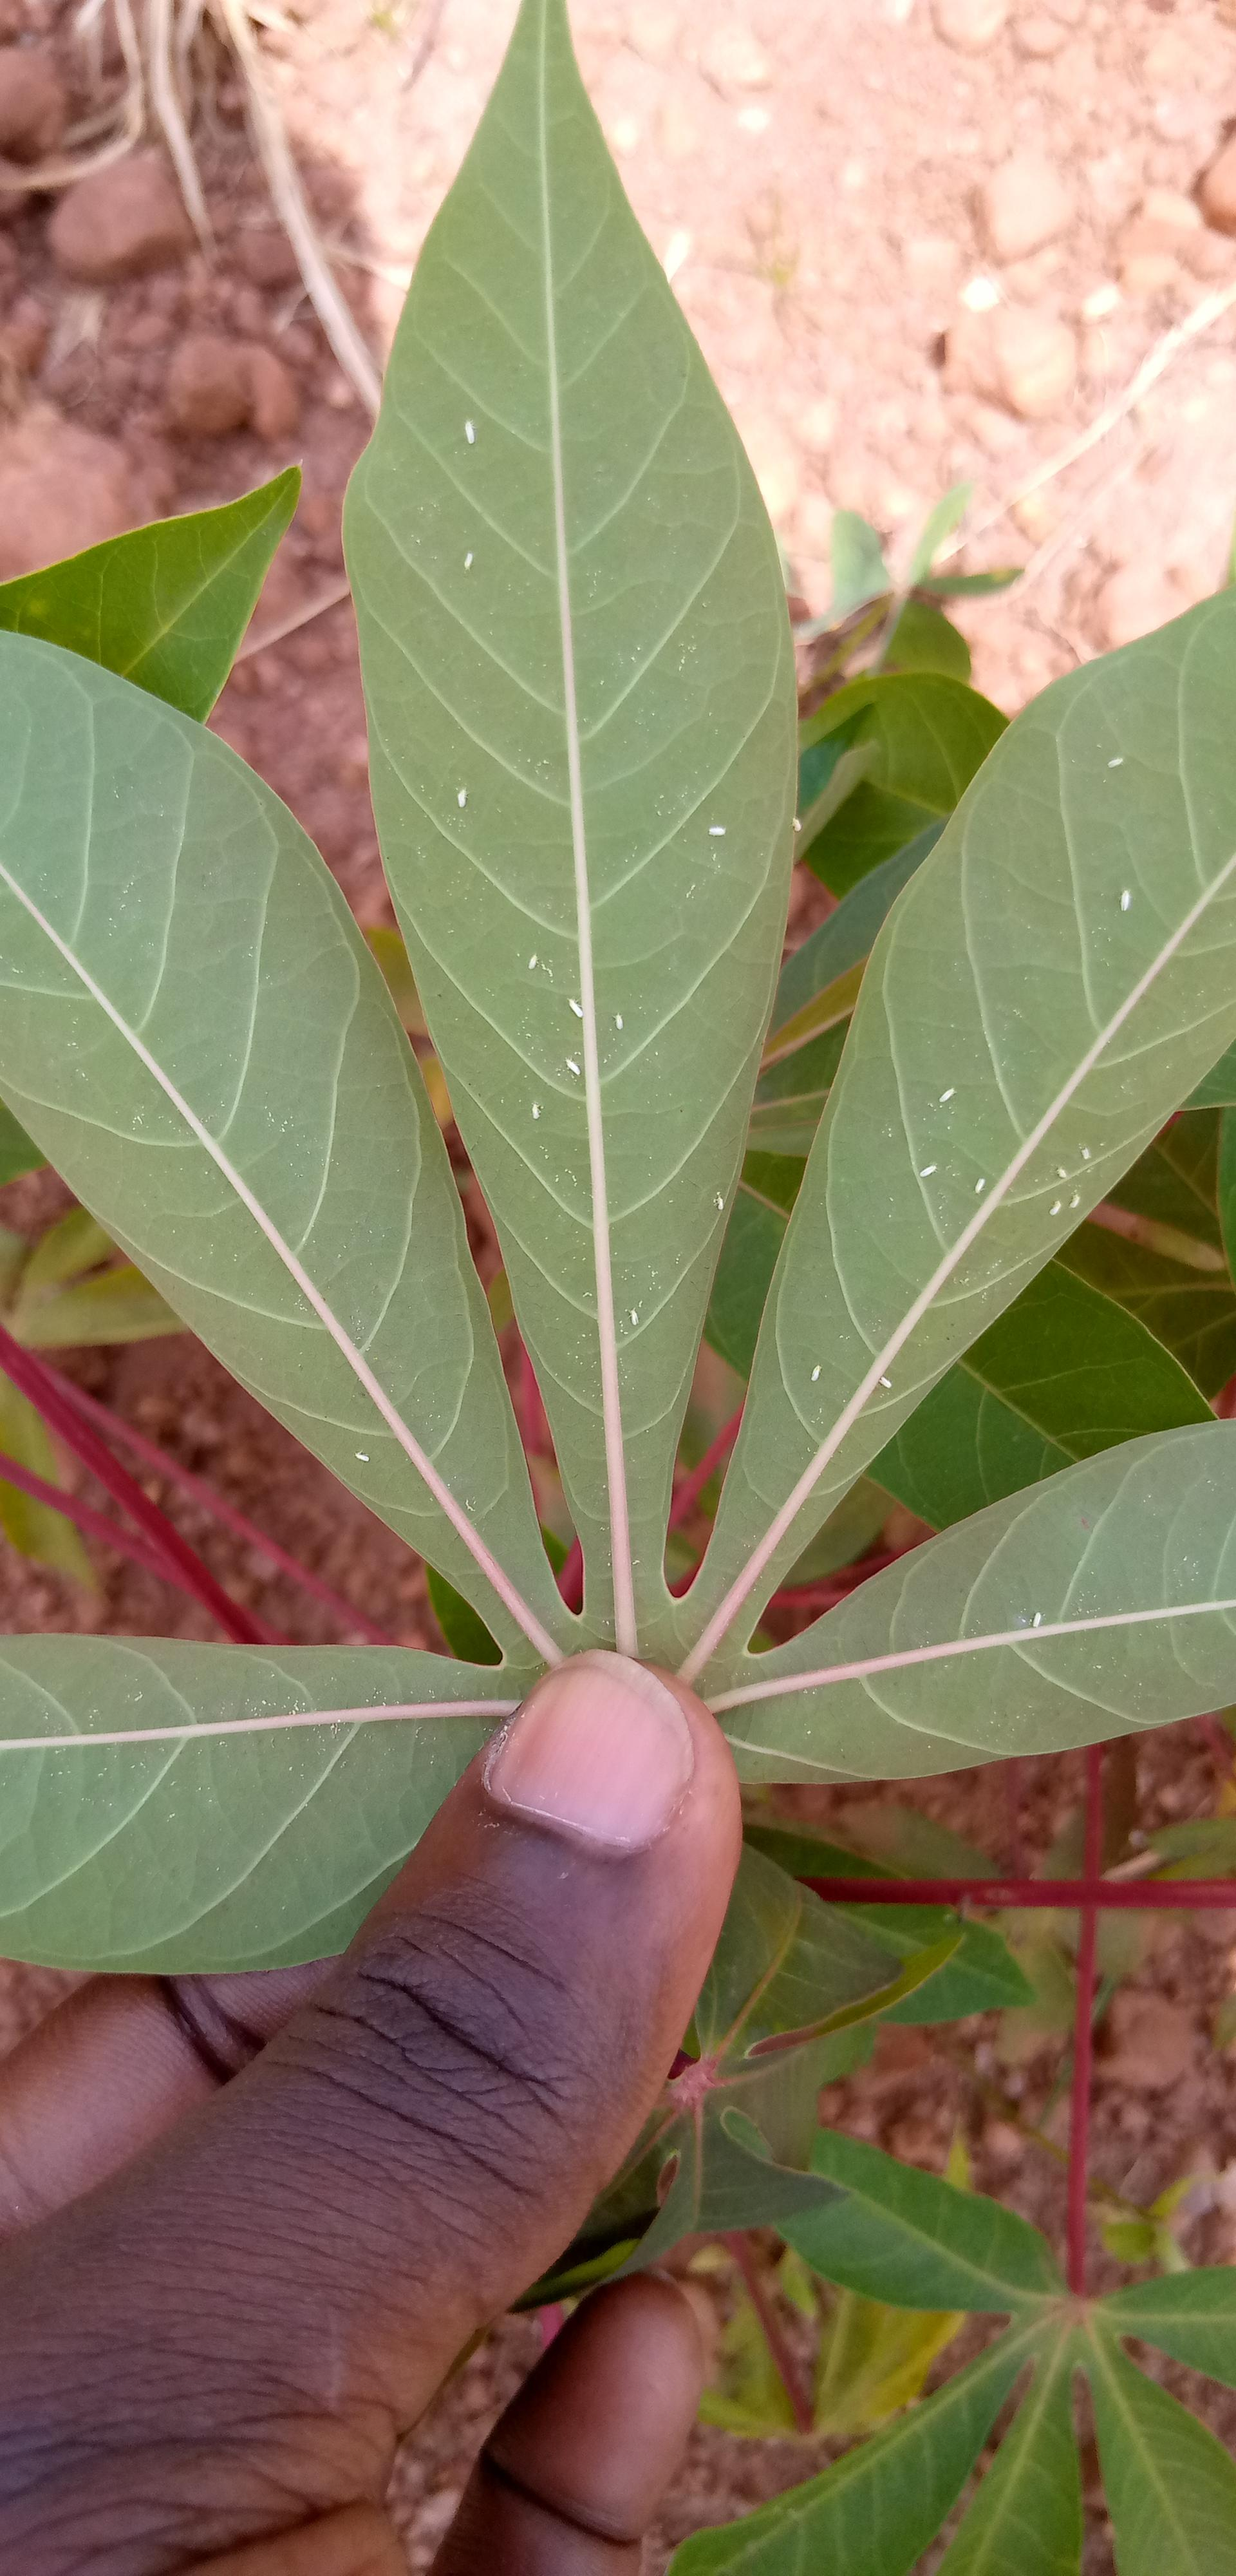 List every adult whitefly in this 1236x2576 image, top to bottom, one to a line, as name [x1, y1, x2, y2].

whitefly [463, 419, 477, 446]
whitefly [462, 551, 474, 571]
whitefly [1104, 755, 1128, 770]
whitefly [454, 785, 470, 810]
whitefly [792, 817, 803, 835]
whitefly [706, 825, 726, 839]
whitefly [1118, 887, 1133, 913]
whitefly [527, 952, 538, 969]
whitefly [566, 996, 583, 1018]
whitefly [613, 1012, 625, 1031]
whitefly [563, 1057, 581, 1077]
whitefly [937, 1087, 956, 1104]
whitefly [529, 1100, 541, 1122]
whitefly [1079, 1144, 1091, 1162]
whitefly [918, 1162, 937, 1179]
whitefly [1054, 1166, 1069, 1180]
whitefly [973, 1176, 987, 1195]
whitefly [713, 1193, 727, 1211]
whitefly [1068, 1193, 1082, 1209]
whitefly [1045, 1198, 1063, 1216]
whitefly [624, 1306, 641, 1325]
whitefly [810, 1363, 823, 1383]
whitefly [877, 1375, 892, 1390]
whitefly [352, 1451, 371, 1464]
whitefly [1031, 1610, 1043, 1629]